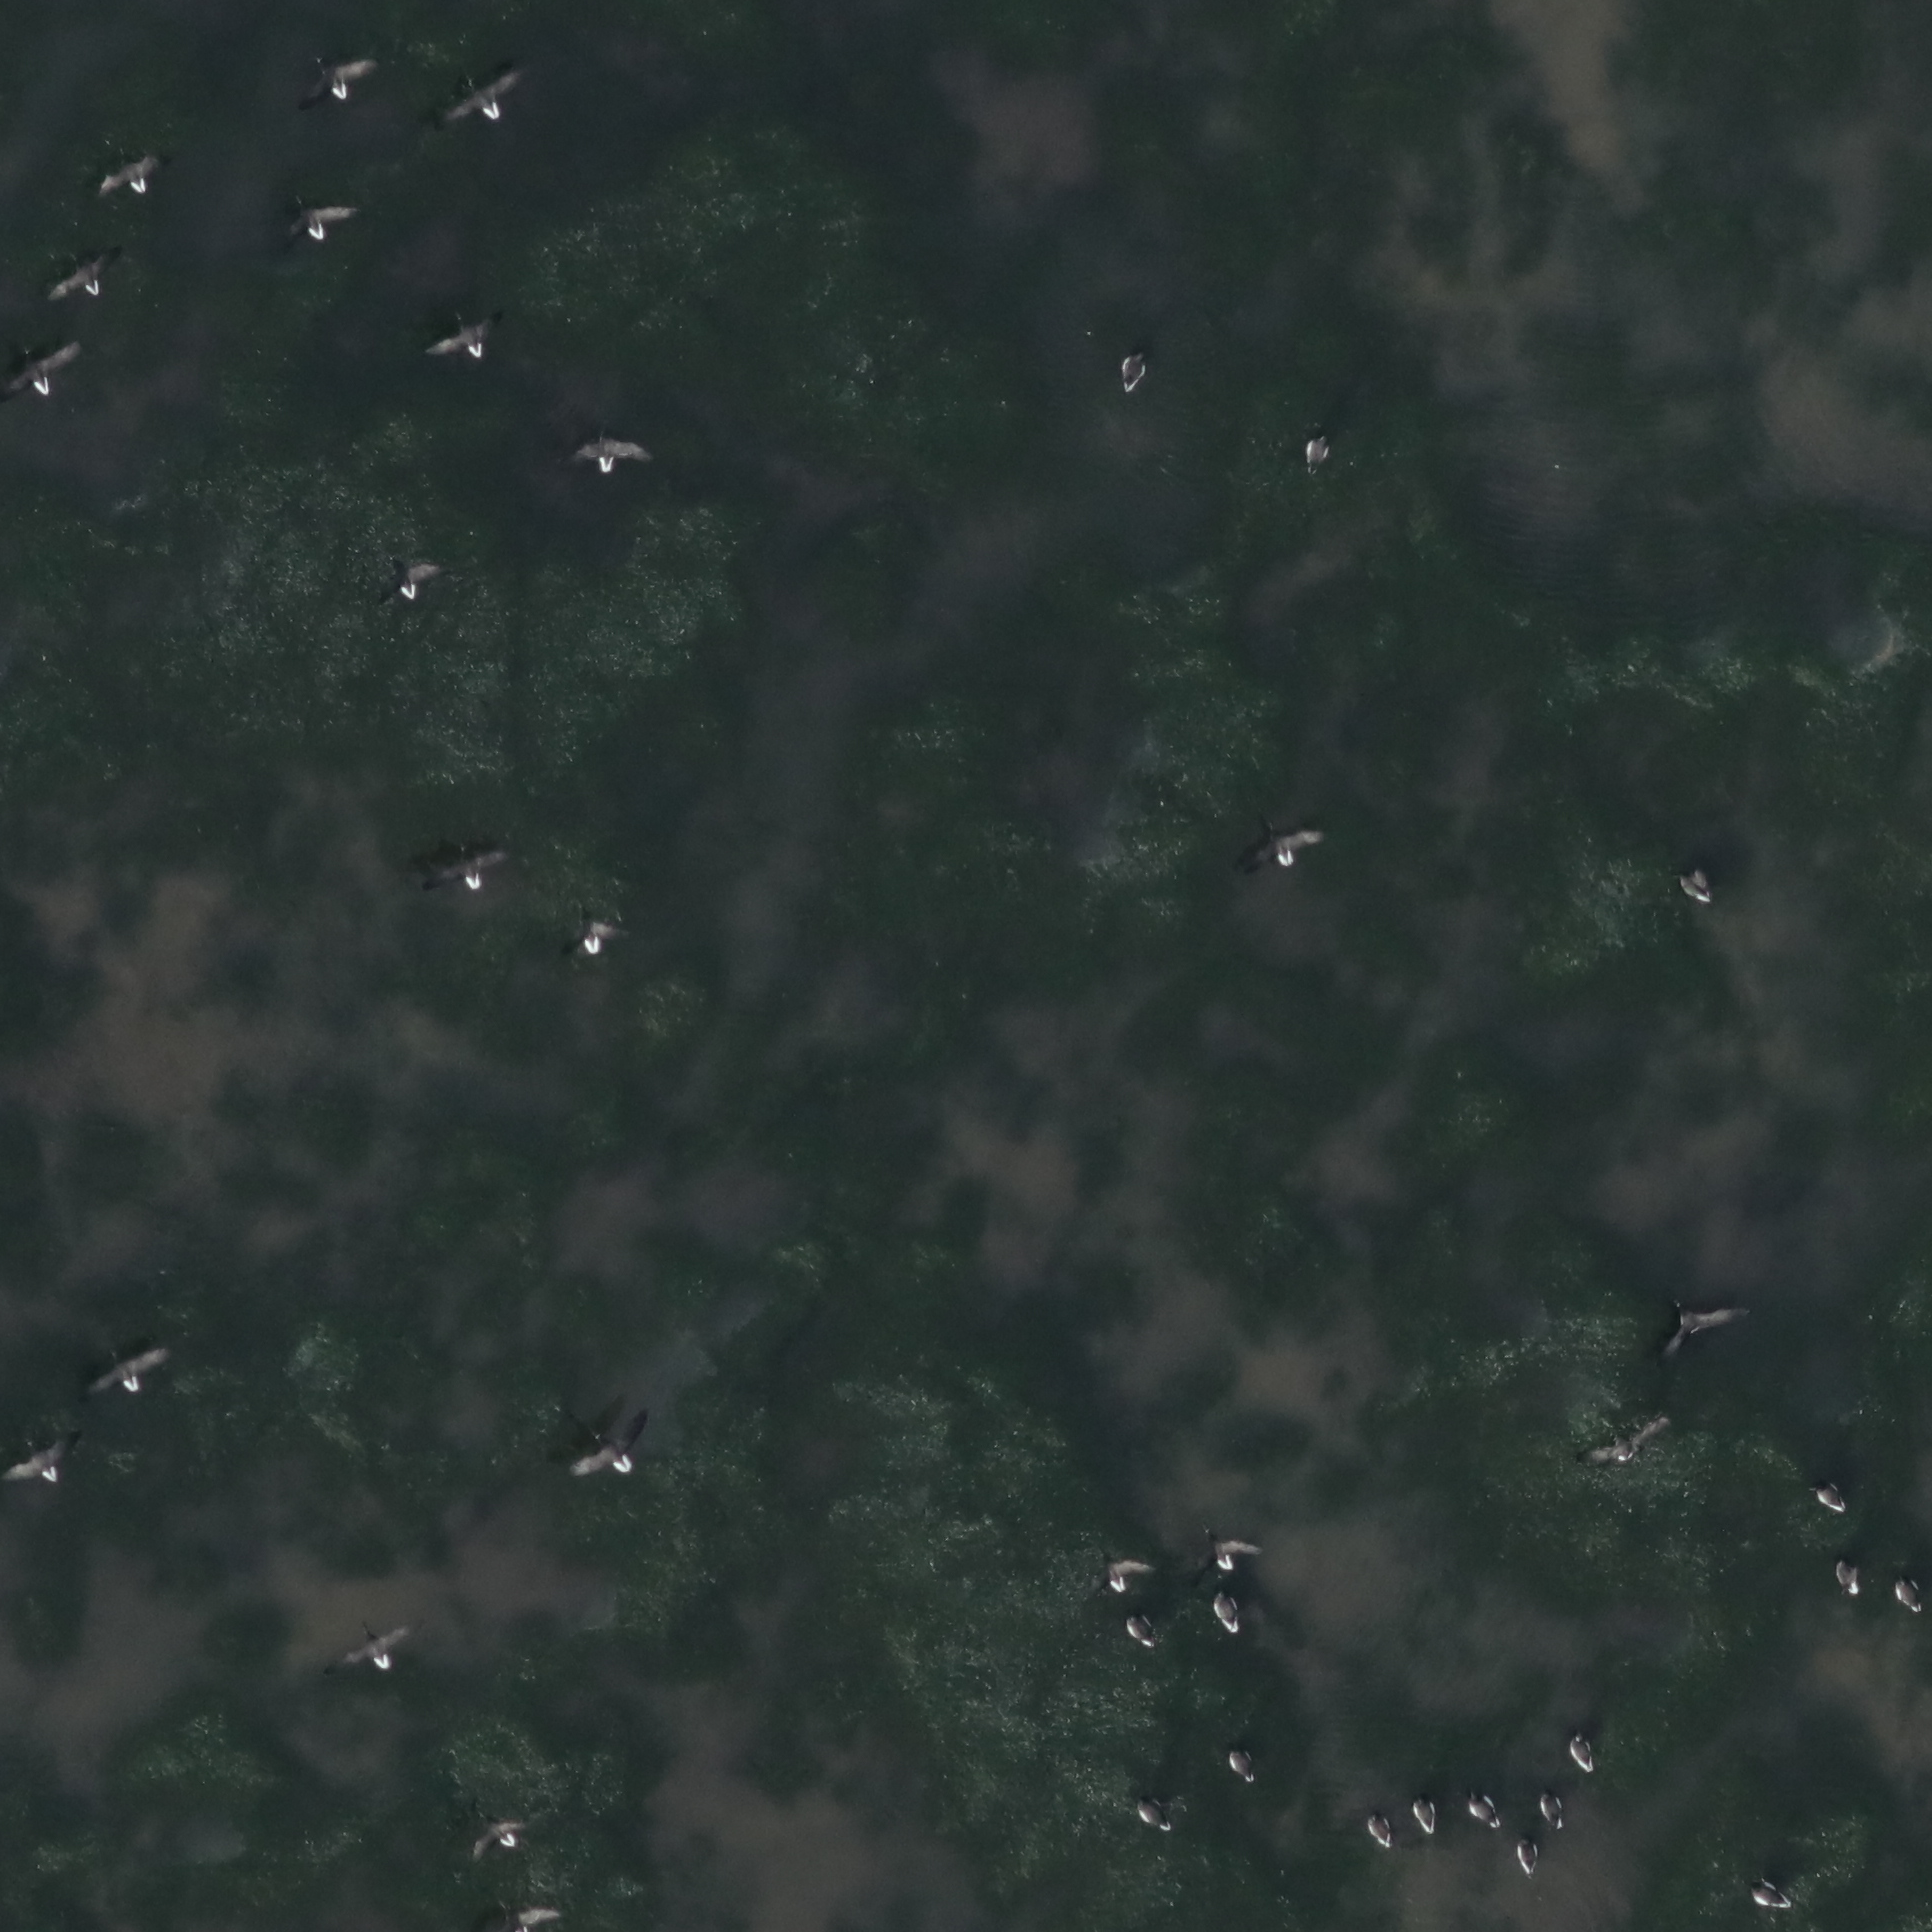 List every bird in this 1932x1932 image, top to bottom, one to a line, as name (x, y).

brant (342, 75)
brant (484, 96)
brant (131, 171)
brant (317, 218)
brant (81, 278)
brant (459, 338)
brant (1134, 369)
brant (41, 370)
brant (608, 450)
brant (1319, 450)
brant (415, 578)
brant (1294, 843)
brant (474, 867)
brant (1694, 883)
brant (598, 931)
Canada goose (1689, 1321)
brant (129, 1370)
Canada goose (1625, 1448)
brant (606, 1455)
brant (43, 1460)
brant (1832, 1498)
brant (1232, 1554)
brant (1126, 1574)
brant (1848, 1576)
brant (1909, 1593)
brant (1226, 1611)
brant (1143, 1630)
brant (374, 1655)
brant (1582, 1752)
brant (1242, 1764)
brant (1553, 1808)
brant (1485, 1809)
brant (1154, 1816)
brant (1425, 1816)
brant (1380, 1827)
brant (503, 1834)
brant (1530, 1856)
brant (1771, 1896)
brant (532, 1923)